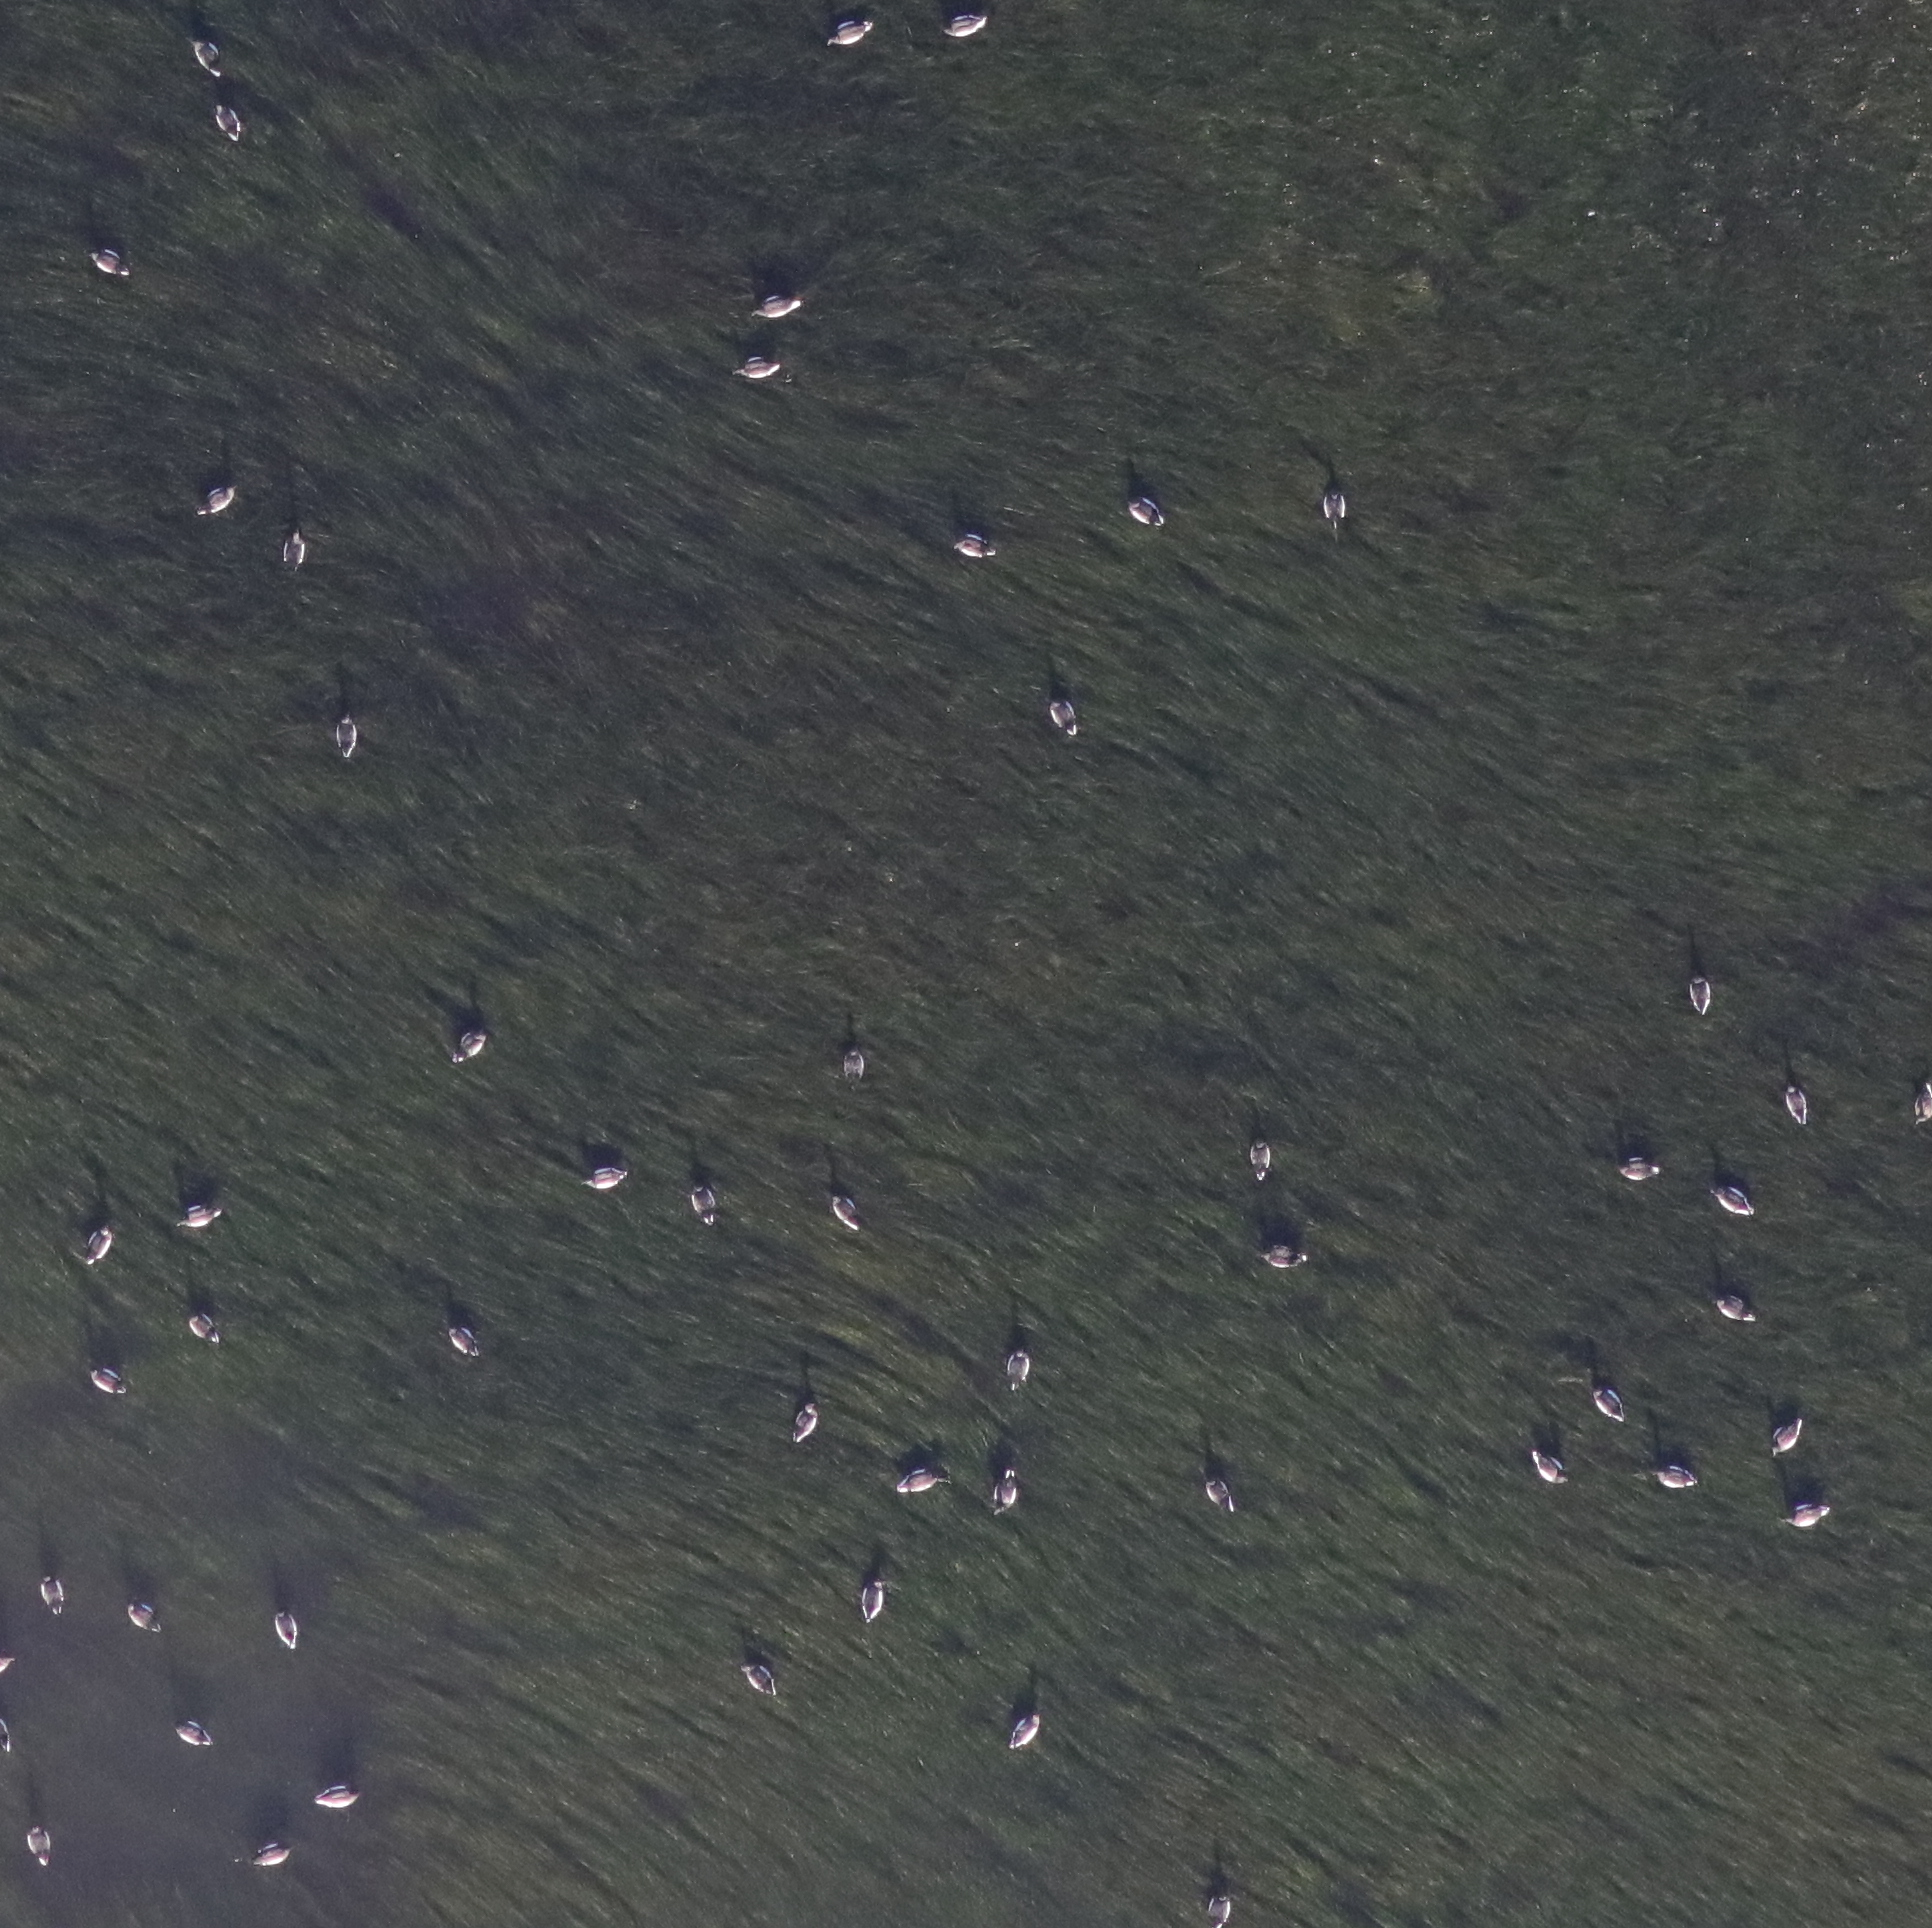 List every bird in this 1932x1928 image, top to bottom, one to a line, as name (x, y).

brant (964, 25)
brant (850, 32)
brant (208, 55)
brant (229, 121)
brant (108, 260)
brant (775, 306)
brant (758, 367)
brant (217, 498)
brant (1334, 507)
brant (1144, 510)
brant (971, 544)
brant (293, 549)
brant (1064, 715)
brant (346, 735)
brant (1700, 992)
brant (469, 1043)
brant (853, 1067)
brant (1796, 1101)
brant (1925, 1104)
brant (1260, 1159)
brant (1637, 1169)
brant (604, 1177)
brant (1732, 1199)
brant (702, 1203)
brant (847, 1212)
brant (198, 1216)
brant (98, 1245)
brant (1280, 1257)
brant (1733, 1307)
brant (204, 1327)
brant (462, 1339)
brant (1019, 1368)
brant (107, 1380)
brant (1609, 1403)
brant (805, 1423)
brant (1787, 1436)
brant (1549, 1467)
brant (1674, 1477)
brant (920, 1481)
brant (1006, 1491)
brant (1221, 1494)
brant (1805, 1514)
brant (53, 1595)
brant (873, 1598)
brant (143, 1617)
brant (287, 1626)
brant (761, 1679)
brant (1024, 1730)
brant (193, 1733)
brant (339, 1796)
brant (39, 1846)
brant (273, 1855)
brant (1223, 1908)